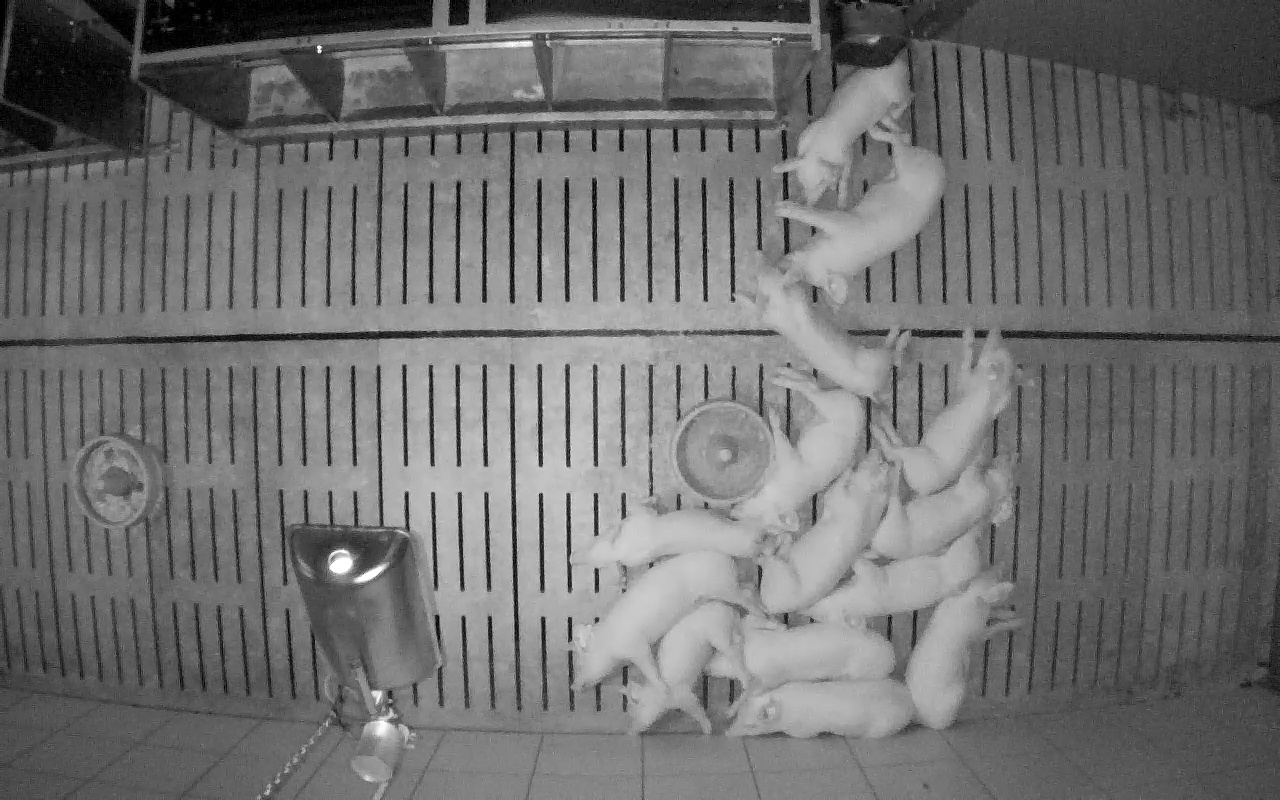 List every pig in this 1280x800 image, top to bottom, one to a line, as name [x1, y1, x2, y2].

pig [772, 46, 916, 208]
pig [775, 117, 947, 310]
pig [733, 252, 914, 400]
pig [869, 325, 1027, 497]
pig [729, 367, 870, 538]
pig [750, 443, 894, 618]
pig [864, 443, 1020, 560]
pig [566, 504, 777, 585]
pig [799, 516, 986, 627]
pig [563, 549, 757, 698]
pig [905, 559, 1025, 731]
pig [617, 600, 754, 743]
pig [705, 619, 896, 717]
pig [722, 677, 915, 741]